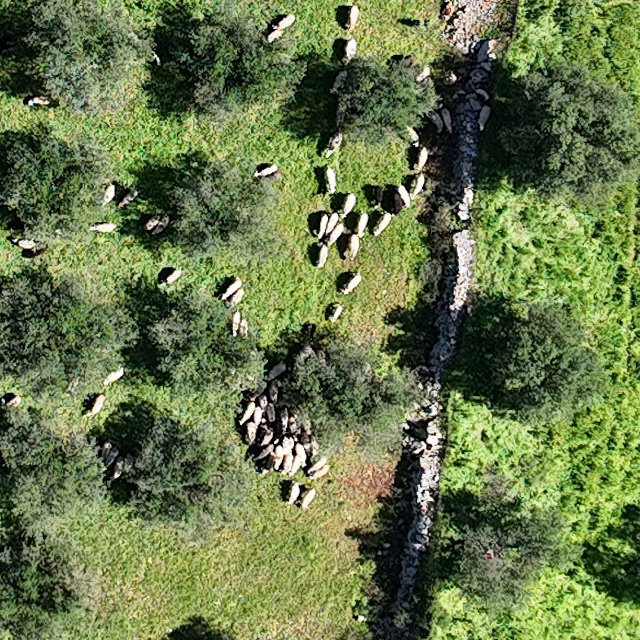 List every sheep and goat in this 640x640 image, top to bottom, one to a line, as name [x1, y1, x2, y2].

sheep [441, 1, 458, 23]
sheep [345, 6, 359, 31]
sheep [272, 14, 295, 30]
sheep [267, 30, 284, 42]
sheep [342, 37, 356, 66]
sheep [477, 40, 497, 63]
sheep [144, 49, 161, 65]
sheep [402, 55, 412, 68]
sheep [415, 66, 431, 84]
sheep [329, 70, 347, 94]
sheep [443, 71, 457, 85]
sheep [28, 97, 51, 107]
sheep [336, 98, 346, 132]
sheep [477, 105, 491, 132]
sheep [442, 108, 452, 133]
sheep [428, 109, 443, 133]
sheep [401, 124, 419, 147]
sheep [325, 132, 341, 158]
sheep [414, 146, 427, 174]
sheep [254, 164, 277, 177]
sheep [324, 165, 337, 194]
sheep [411, 173, 424, 200]
sheep [102, 184, 115, 207]
sheep [397, 185, 411, 209]
sheep [373, 186, 382, 209]
sheep [117, 190, 137, 208]
sheep [392, 191, 402, 214]
sheep [340, 192, 356, 219]
sheep [325, 212, 338, 237]
sheep [357, 212, 368, 238]
sheep [373, 212, 392, 236]
sheep [151, 213, 169, 236]
sheep [318, 213, 329, 240]
sheep [144, 214, 161, 231]
sheep [90, 222, 117, 233]
sheep [326, 222, 344, 247]
sheep [349, 234, 359, 261]
sheep [6, 235, 36, 249]
sheep [23, 244, 47, 258]
sheep [318, 244, 329, 269]
sheep [160, 266, 181, 287]
sheep [343, 274, 362, 295]
sheep [221, 276, 242, 300]
sheep [229, 287, 245, 306]
sheep [332, 305, 342, 322]
sheep [231, 310, 241, 339]
sheep [240, 318, 247, 339]
sheep [299, 344, 312, 362]
sheep [317, 349, 327, 364]
sheep [266, 361, 286, 381]
sheep [102, 367, 123, 388]
sheep [65, 376, 80, 395]
sheep [269, 379, 280, 404]
sheep [248, 381, 267, 401]
sheep [6, 394, 22, 411]
sheep [86, 394, 105, 418]
sheep [259, 395, 267, 417]
sheep [239, 401, 256, 425]
sheep [267, 402, 276, 422]
sheep [288, 405, 301, 416]
sheep [253, 406, 262, 425]
sheep [281, 407, 289, 434]
sheep [289, 411, 296, 431]
sheep [273, 418, 282, 445]
sheep [303, 418, 312, 434]
sheep [256, 419, 266, 442]
sheep [246, 422, 256, 444]
sheep [261, 429, 272, 447]
sheep [299, 432, 311, 457]
sheep [310, 434, 319, 457]
sheep [283, 436, 294, 456]
sheep [102, 441, 111, 458]
sheep [295, 443, 307, 467]
sheep [304, 443, 313, 465]
sheep [253, 444, 273, 461]
sheep [102, 445, 118, 470]
sheep [273, 445, 283, 471]
sheep [262, 452, 274, 475]
sheep [280, 455, 291, 474]
sheep [109, 456, 122, 481]
sheep [289, 456, 301, 476]
sheep [307, 457, 326, 474]
sheep [309, 464, 331, 479]
sheep [287, 482, 299, 505]
sheep [301, 488, 316, 510]